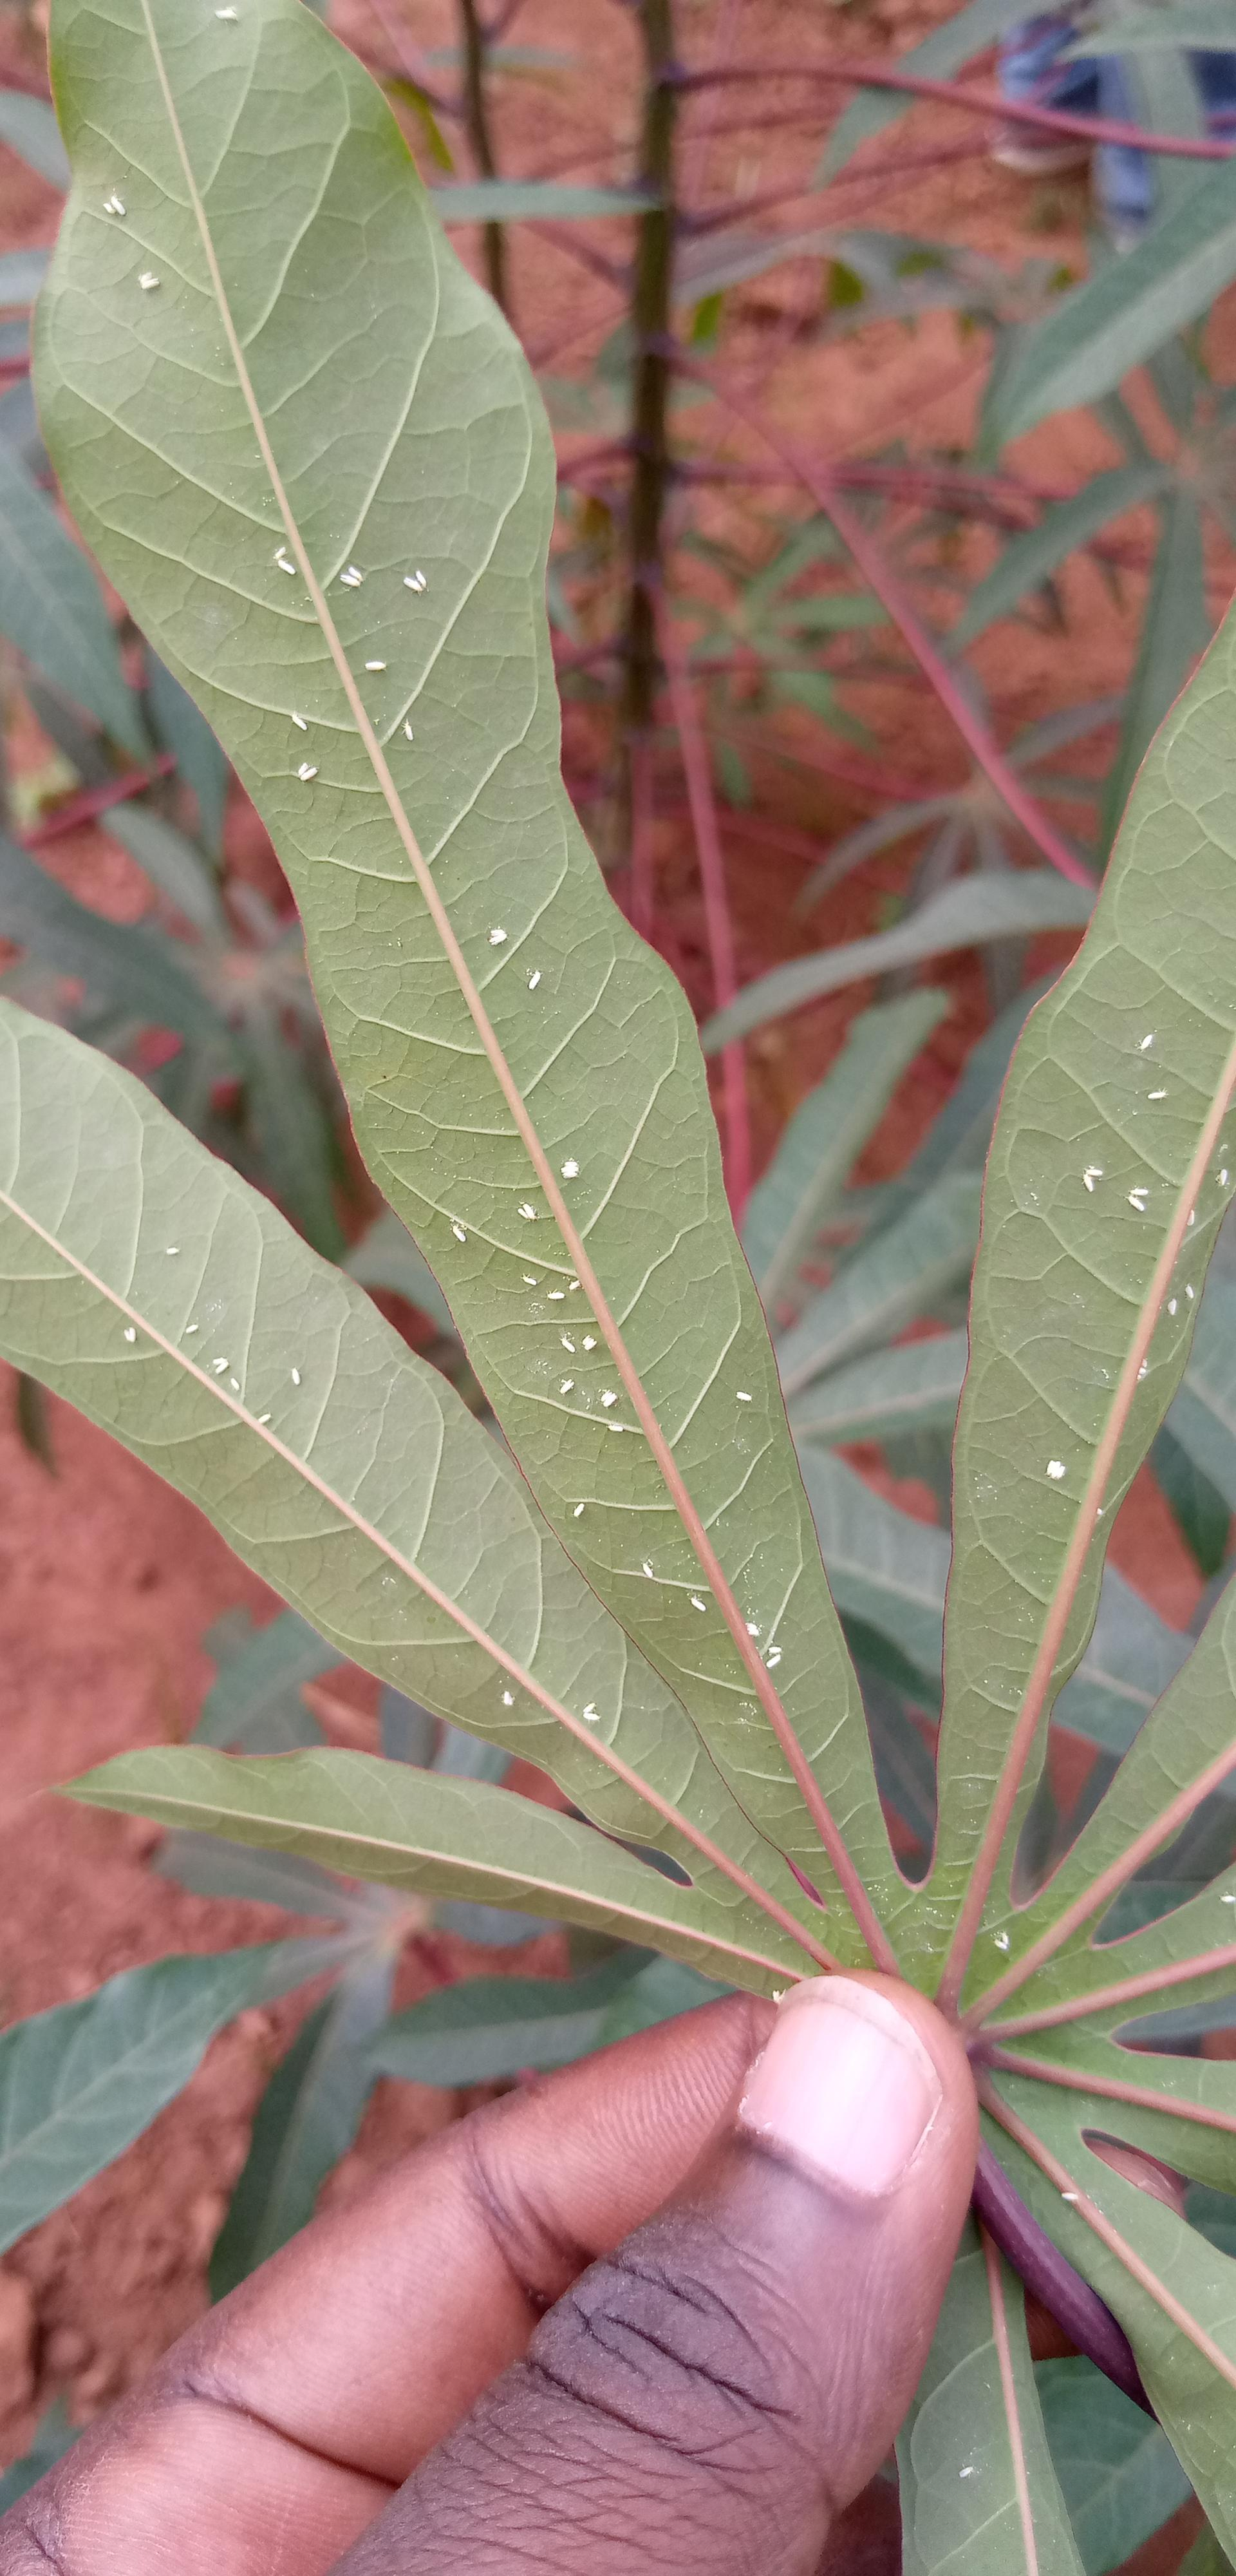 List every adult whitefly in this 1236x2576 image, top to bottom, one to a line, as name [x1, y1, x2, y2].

whitefly [213, 6, 239, 23]
whitefly [109, 194, 129, 217]
whitefly [102, 202, 117, 216]
whitefly [136, 270, 154, 284]
whitefly [140, 278, 161, 292]
whitefly [274, 546, 289, 559]
whitefly [276, 558, 297, 576]
whitefly [347, 565, 366, 583]
whitefly [415, 569, 430, 590]
whitefly [338, 573, 361, 589]
whitefly [401, 576, 422, 593]
whitefly [363, 659, 389, 674]
whitefly [289, 712, 310, 732]
whitefly [400, 720, 418, 743]
whitefly [296, 761, 310, 778]
whitefly [299, 766, 319, 784]
whitefly [489, 928, 508, 937]
whitefly [488, 933, 509, 948]
whitefly [524, 968, 543, 992]
whitefly [1137, 1031, 1154, 1051]
whitefly [1145, 1089, 1170, 1102]
whitefly [563, 1160, 581, 1166]
whitefly [559, 1166, 581, 1172]
whitefly [1217, 1166, 1229, 1189]
whitefly [1084, 1167, 1105, 1179]
whitefly [561, 1171, 579, 1180]
whitefly [1081, 1173, 1094, 1194]
whitefly [1128, 1187, 1149, 1197]
whitefly [1127, 1195, 1145, 1213]
whitefly [521, 1202, 537, 1222]
whitefly [516, 1207, 529, 1220]
whitefly [1186, 1209, 1199, 1227]
whitefly [450, 1224, 469, 1244]
whitefly [164, 1245, 182, 1256]
whitefly [521, 1273, 538, 1287]
whitefly [568, 1278, 582, 1292]
whitefly [1183, 1284, 1197, 1303]
whitefly [545, 1290, 567, 1300]
whitefly [1165, 1295, 1180, 1320]
whitefly [183, 1322, 203, 1335]
whitefly [129, 1326, 137, 1345]
whitefly [122, 1328, 129, 1343]
whitefly [581, 1332, 592, 1346]
whitefly [559, 1336, 577, 1354]
whitefly [583, 1338, 599, 1352]
whitefly [212, 1357, 227, 1367]
whitefly [1141, 1358, 1148, 1367]
whitefly [214, 1361, 229, 1376]
whitefly [290, 1365, 303, 1388]
whitefly [1138, 1367, 1147, 1376]
whitefly [1136, 1374, 1143, 1381]
whitefly [229, 1375, 243, 1393]
whitefly [557, 1377, 578, 1396]
whitefly [599, 1388, 613, 1403]
whitefly [735, 1390, 754, 1403]
whitefly [603, 1392, 618, 1409]
whitefly [257, 1412, 275, 1425]
whitefly [606, 1423, 625, 1434]
whitefly [1045, 1459, 1054, 1477]
whitefly [1051, 1461, 1062, 1480]
whitefly [1057, 1464, 1066, 1481]
whitefly [572, 1501, 588, 1519]
whitefly [1096, 1508, 1105, 1517]
whitefly [641, 1561, 656, 1580]
whitefly [688, 1596, 709, 1612]
whitefly [744, 1622, 759, 1629]
whitefly [746, 1628, 762, 1636]
whitefly [767, 1644, 785, 1654]
whitefly [765, 1653, 782, 1669]
whitefly [503, 1689, 509, 1706]
whitefly [507, 1694, 516, 1707]
whitefly [581, 1701, 596, 1713]
whitefly [582, 1712, 602, 1722]
whitefly [1219, 1893, 1236, 1904]
whitefly [1001, 1931, 1009, 1944]
whitefly [993, 1937, 1007, 1951]
whitefly [770, 1986, 783, 2004]
whitefly [1058, 2191, 1082, 2202]
whitefly [957, 2464, 976, 2479]